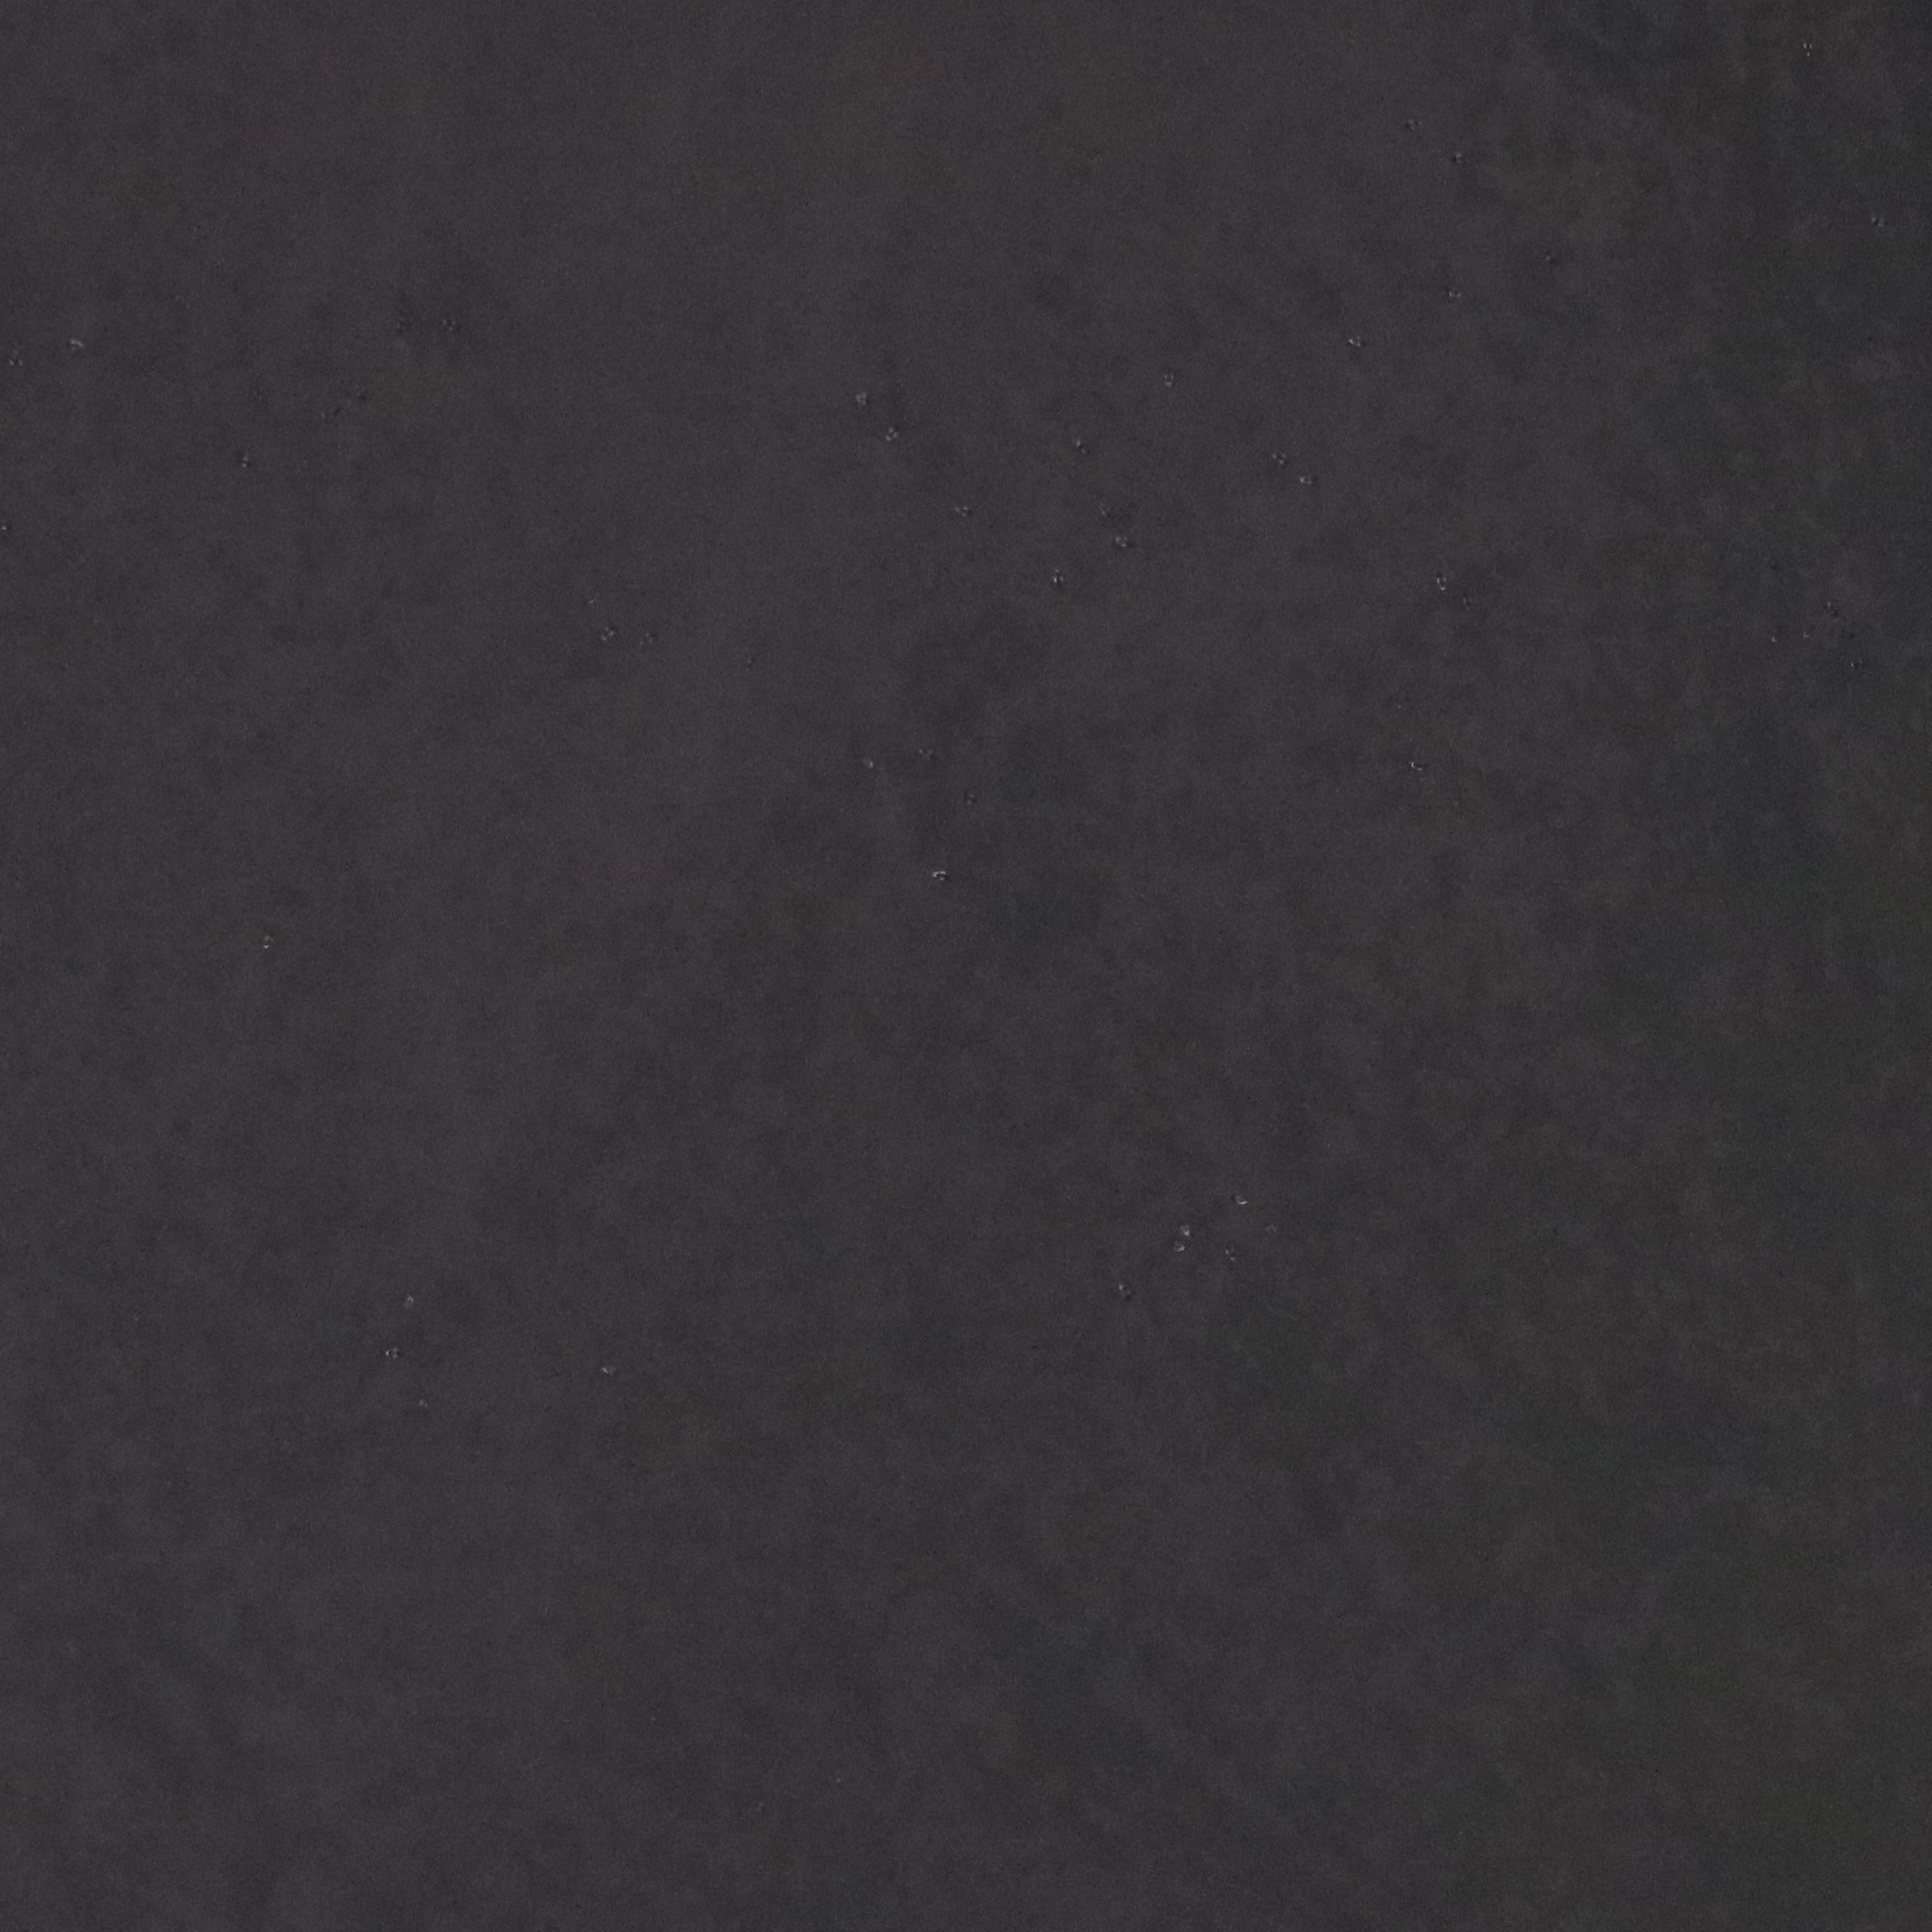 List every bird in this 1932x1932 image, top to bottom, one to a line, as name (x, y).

brant (1804, 51)
brant (1416, 133)
brant (1462, 156)
brant (1871, 229)
brant (1558, 257)
brant (1457, 296)
brant (449, 324)
brant (401, 326)
brant (1363, 340)
brant (82, 351)
brant (16, 354)
brant (1164, 380)
other bird (362, 389)
brant (857, 399)
other bird (327, 408)
brant (890, 432)
brant (1080, 442)
brant (1279, 460)
brant (247, 461)
brant (1312, 475)
brant (963, 511)
brant (1105, 517)
brant (1, 526)
brant (1122, 542)
brant (1059, 577)
brant (1442, 581)
brant (592, 602)
brant (1833, 613)
brant (609, 631)
brant (1774, 637)
brant (1811, 639)
brant (643, 640)
brant (1858, 663)
brant (751, 665)
brant (925, 753)
brant (866, 764)
brant (1427, 765)
brant (939, 875)
brant (265, 943)
brant (1247, 1197)
brant (1192, 1227)
brant (1274, 1237)
brant (1177, 1250)
brant (1232, 1257)
brant (411, 1298)
brant (1130, 1298)
brant (392, 1353)
brant (610, 1371)
brant (424, 1405)